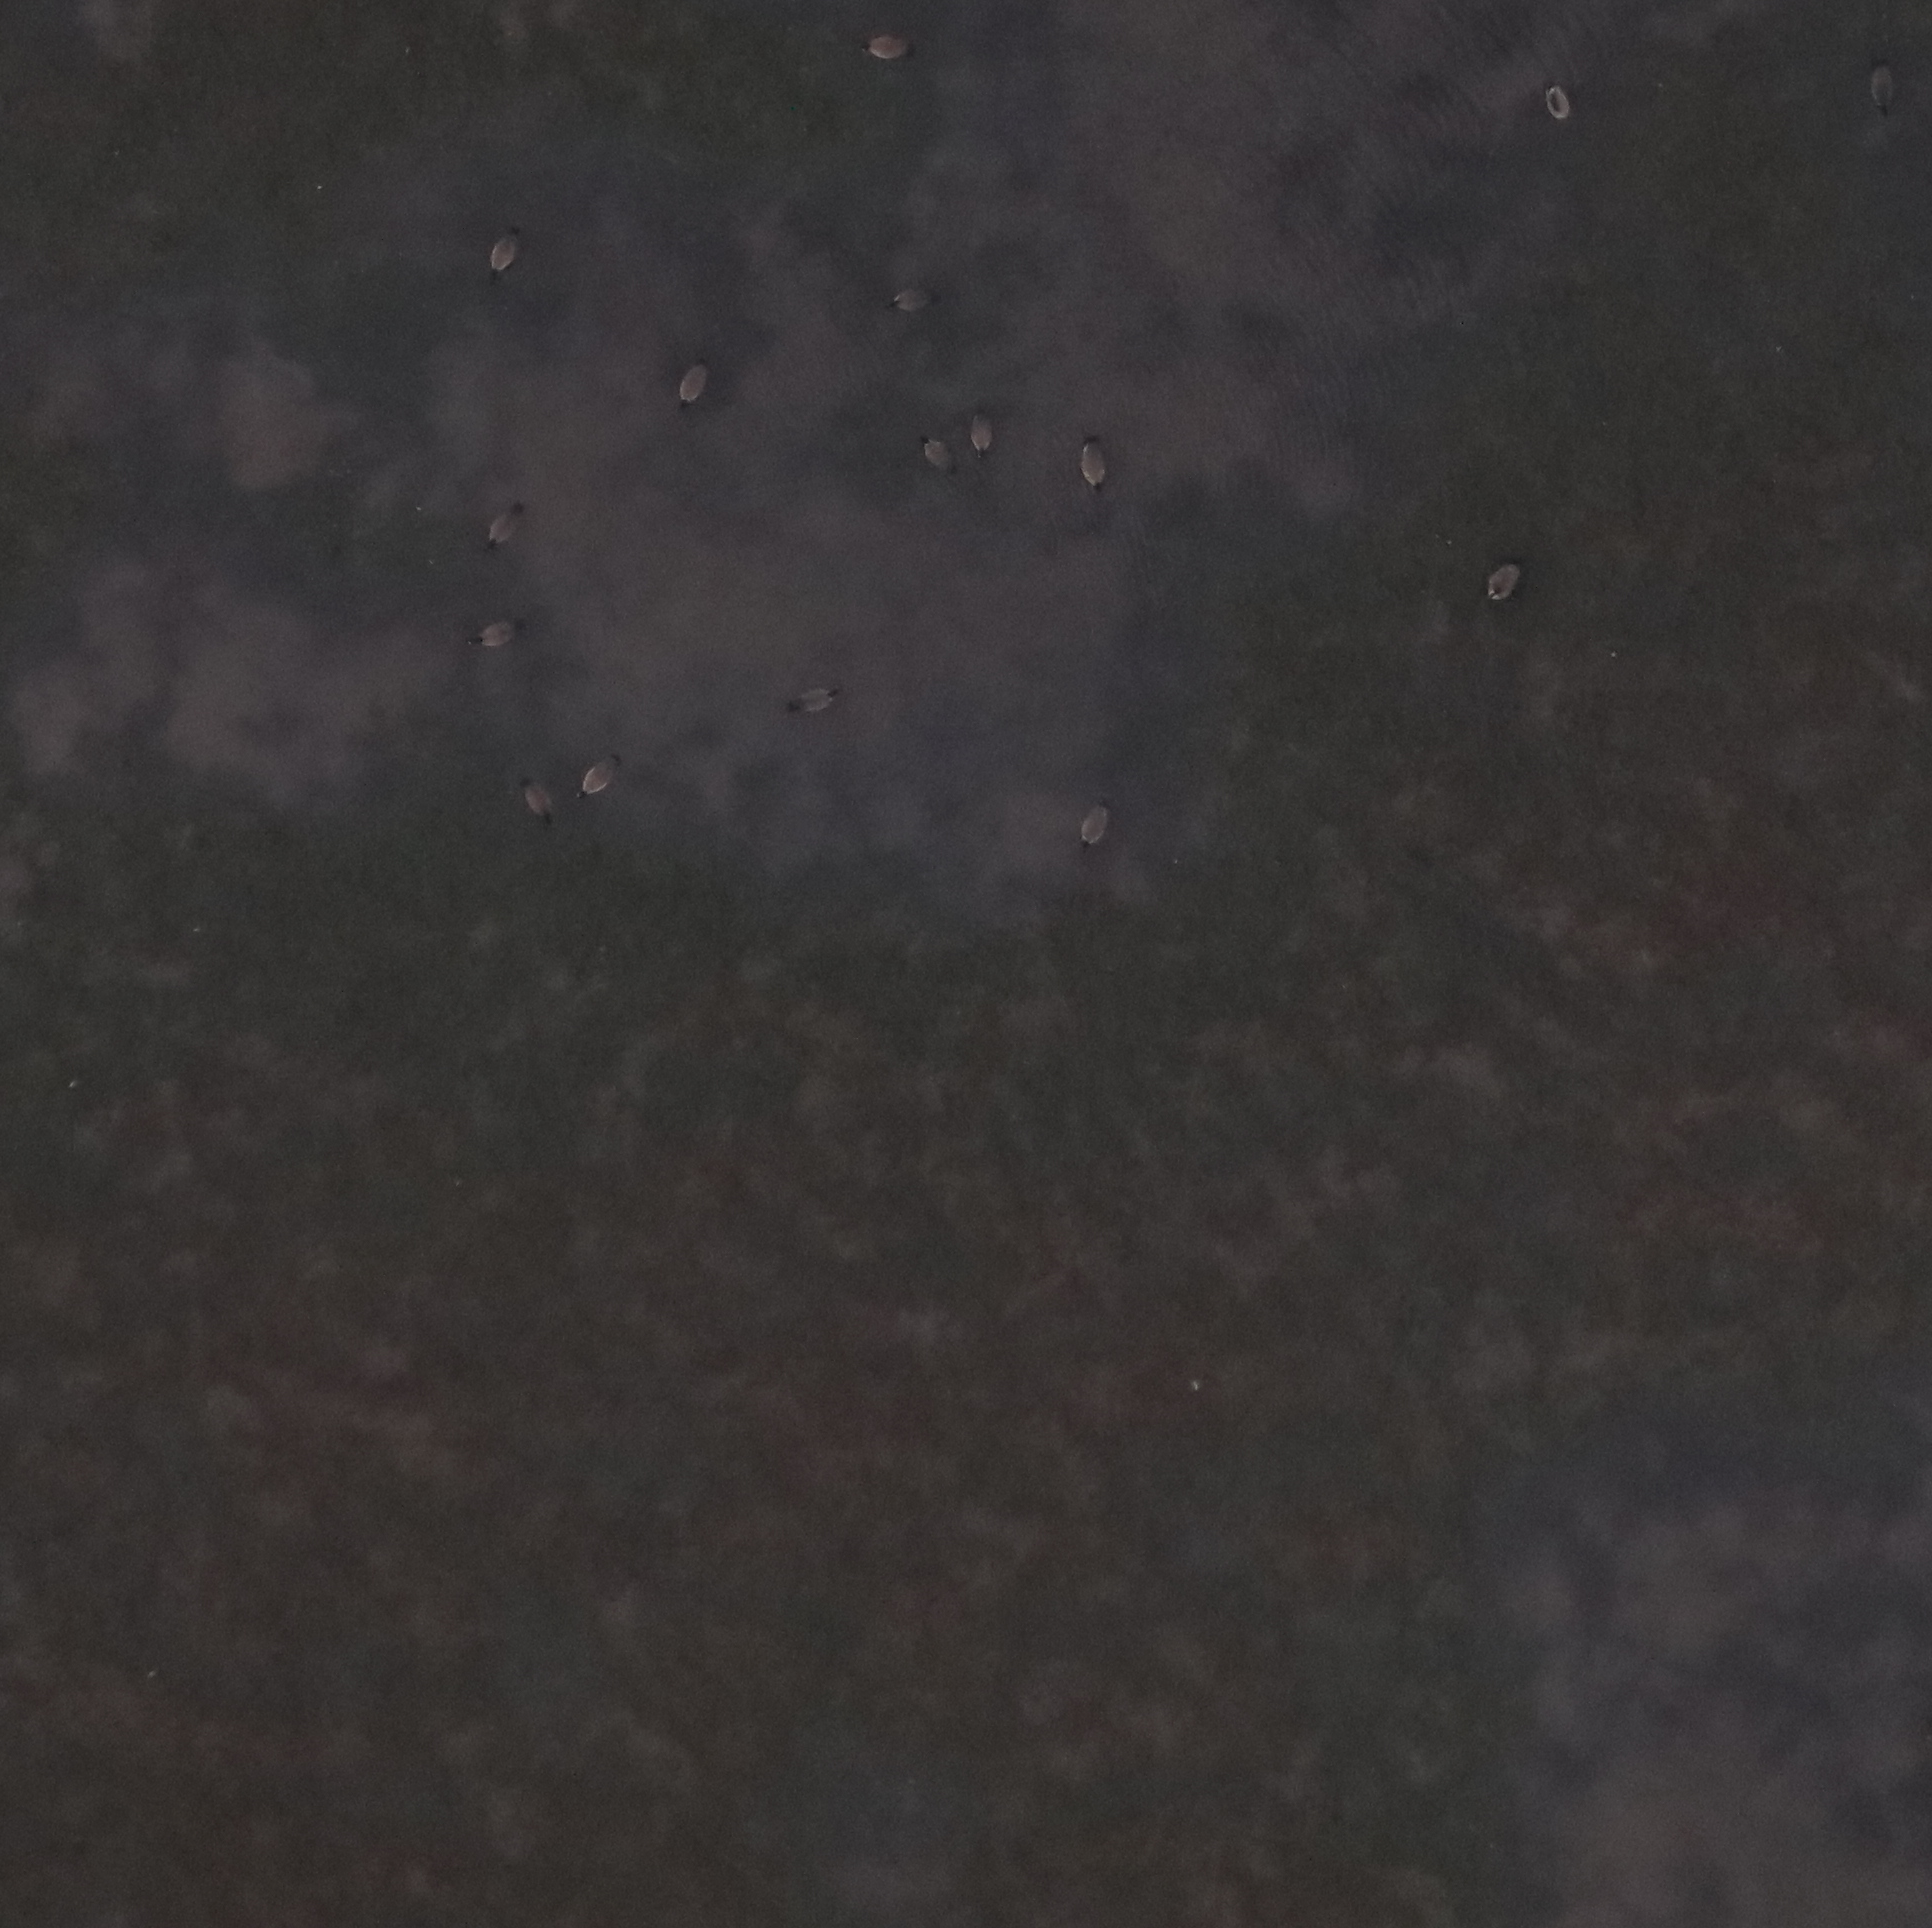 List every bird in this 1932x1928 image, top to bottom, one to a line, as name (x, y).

Canada goose (888, 47)
Canada goose (1882, 86)
Canada goose (1557, 105)
Canada goose (503, 253)
Canada goose (913, 301)
Canada goose (692, 384)
Canada goose (980, 432)
Canada goose (938, 454)
Canada goose (1093, 463)
Canada goose (505, 521)
Canada goose (1504, 578)
Canada goose (494, 633)
Canada goose (814, 697)
Canada goose (598, 778)
Canada goose (541, 799)
Canada goose (1095, 827)